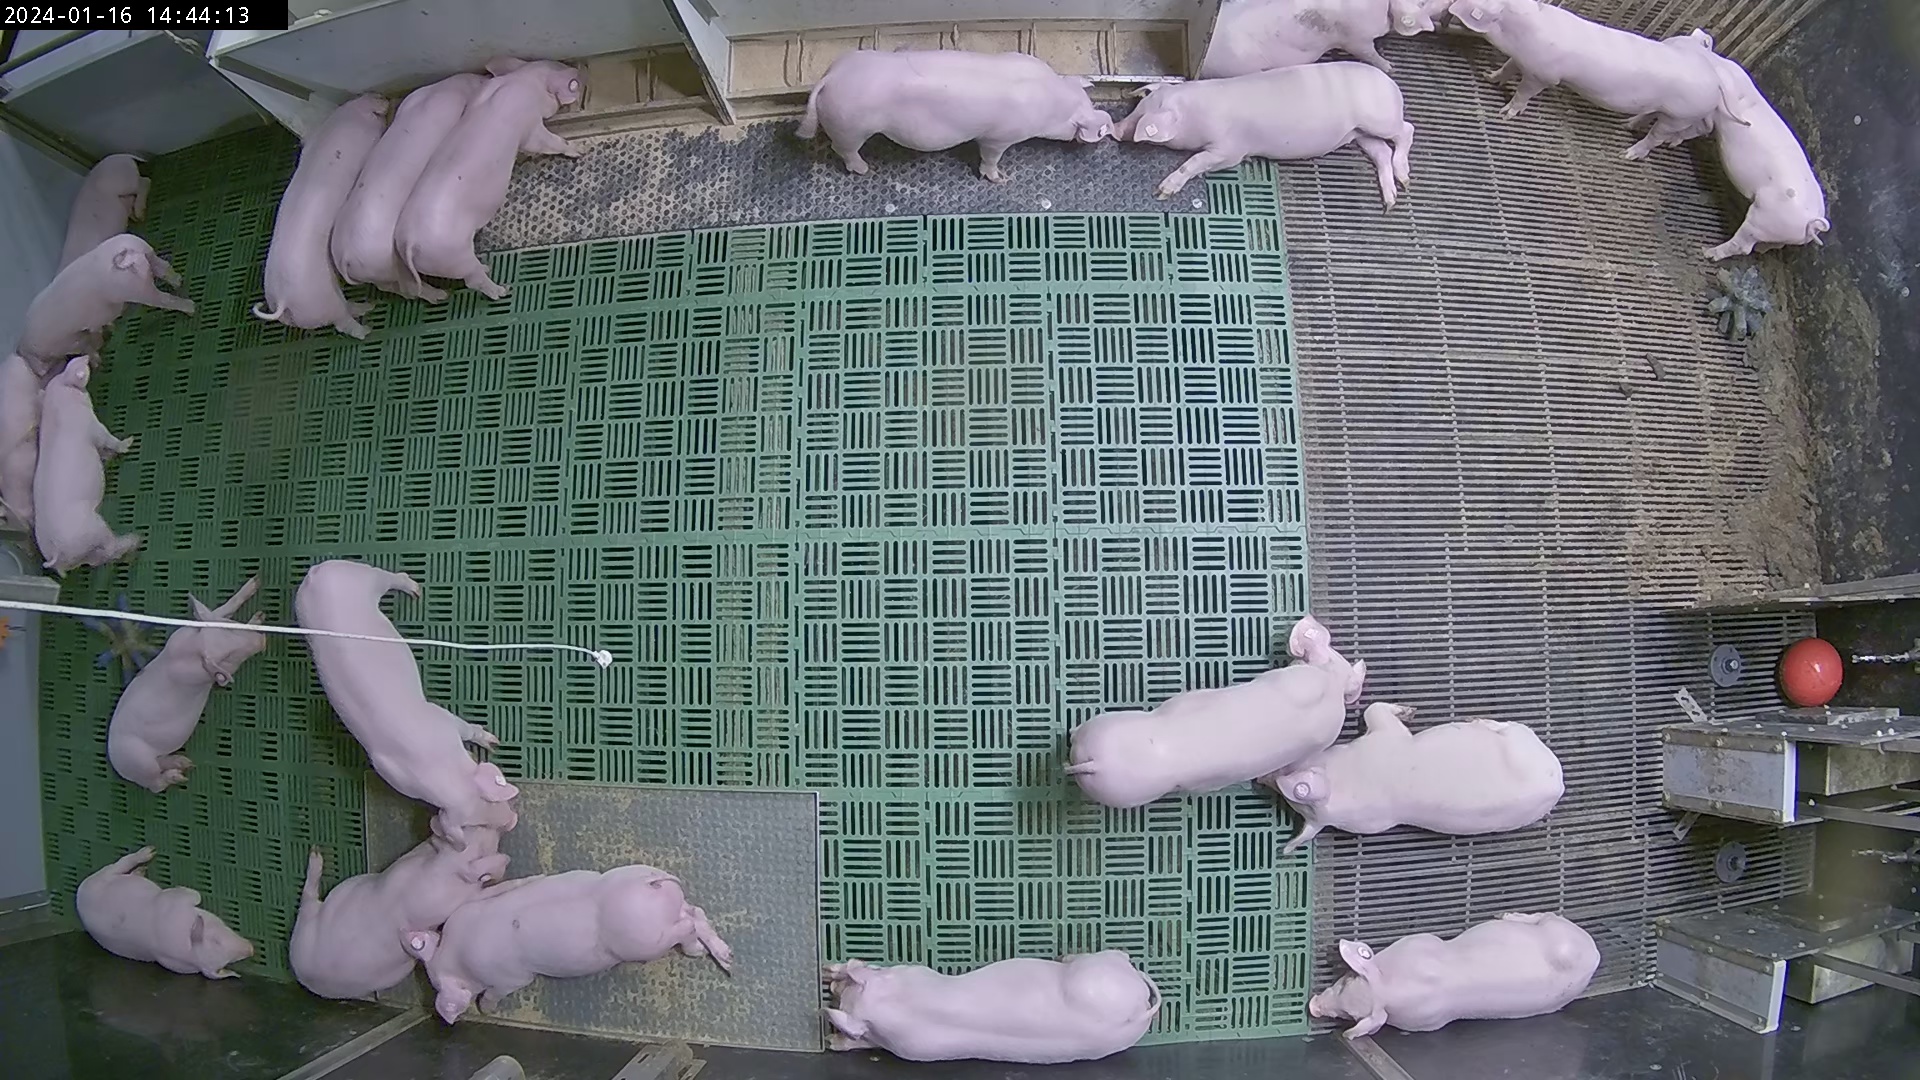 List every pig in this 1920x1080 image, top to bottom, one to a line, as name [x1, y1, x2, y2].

pig [1200, 0, 1451, 79]
pig [1446, 0, 1752, 162]
pig [1659, 28, 1830, 263]
pig [798, 50, 1115, 186]
pig [395, 56, 590, 303]
pig [1111, 61, 1417, 215]
pig [329, 73, 493, 303]
pig [251, 89, 391, 341]
pig [58, 150, 150, 276]
pig [19, 233, 198, 380]
pig [2, 349, 67, 560]
pig [29, 355, 143, 574]
pig [294, 560, 519, 849]
pig [107, 577, 268, 792]
pig [1065, 618, 1366, 810]
pig [1253, 701, 1564, 858]
pig [289, 823, 513, 999]
pig [75, 847, 255, 979]
pig [399, 864, 738, 1026]
pig [1306, 912, 1600, 1037]
pig [820, 952, 1164, 1066]